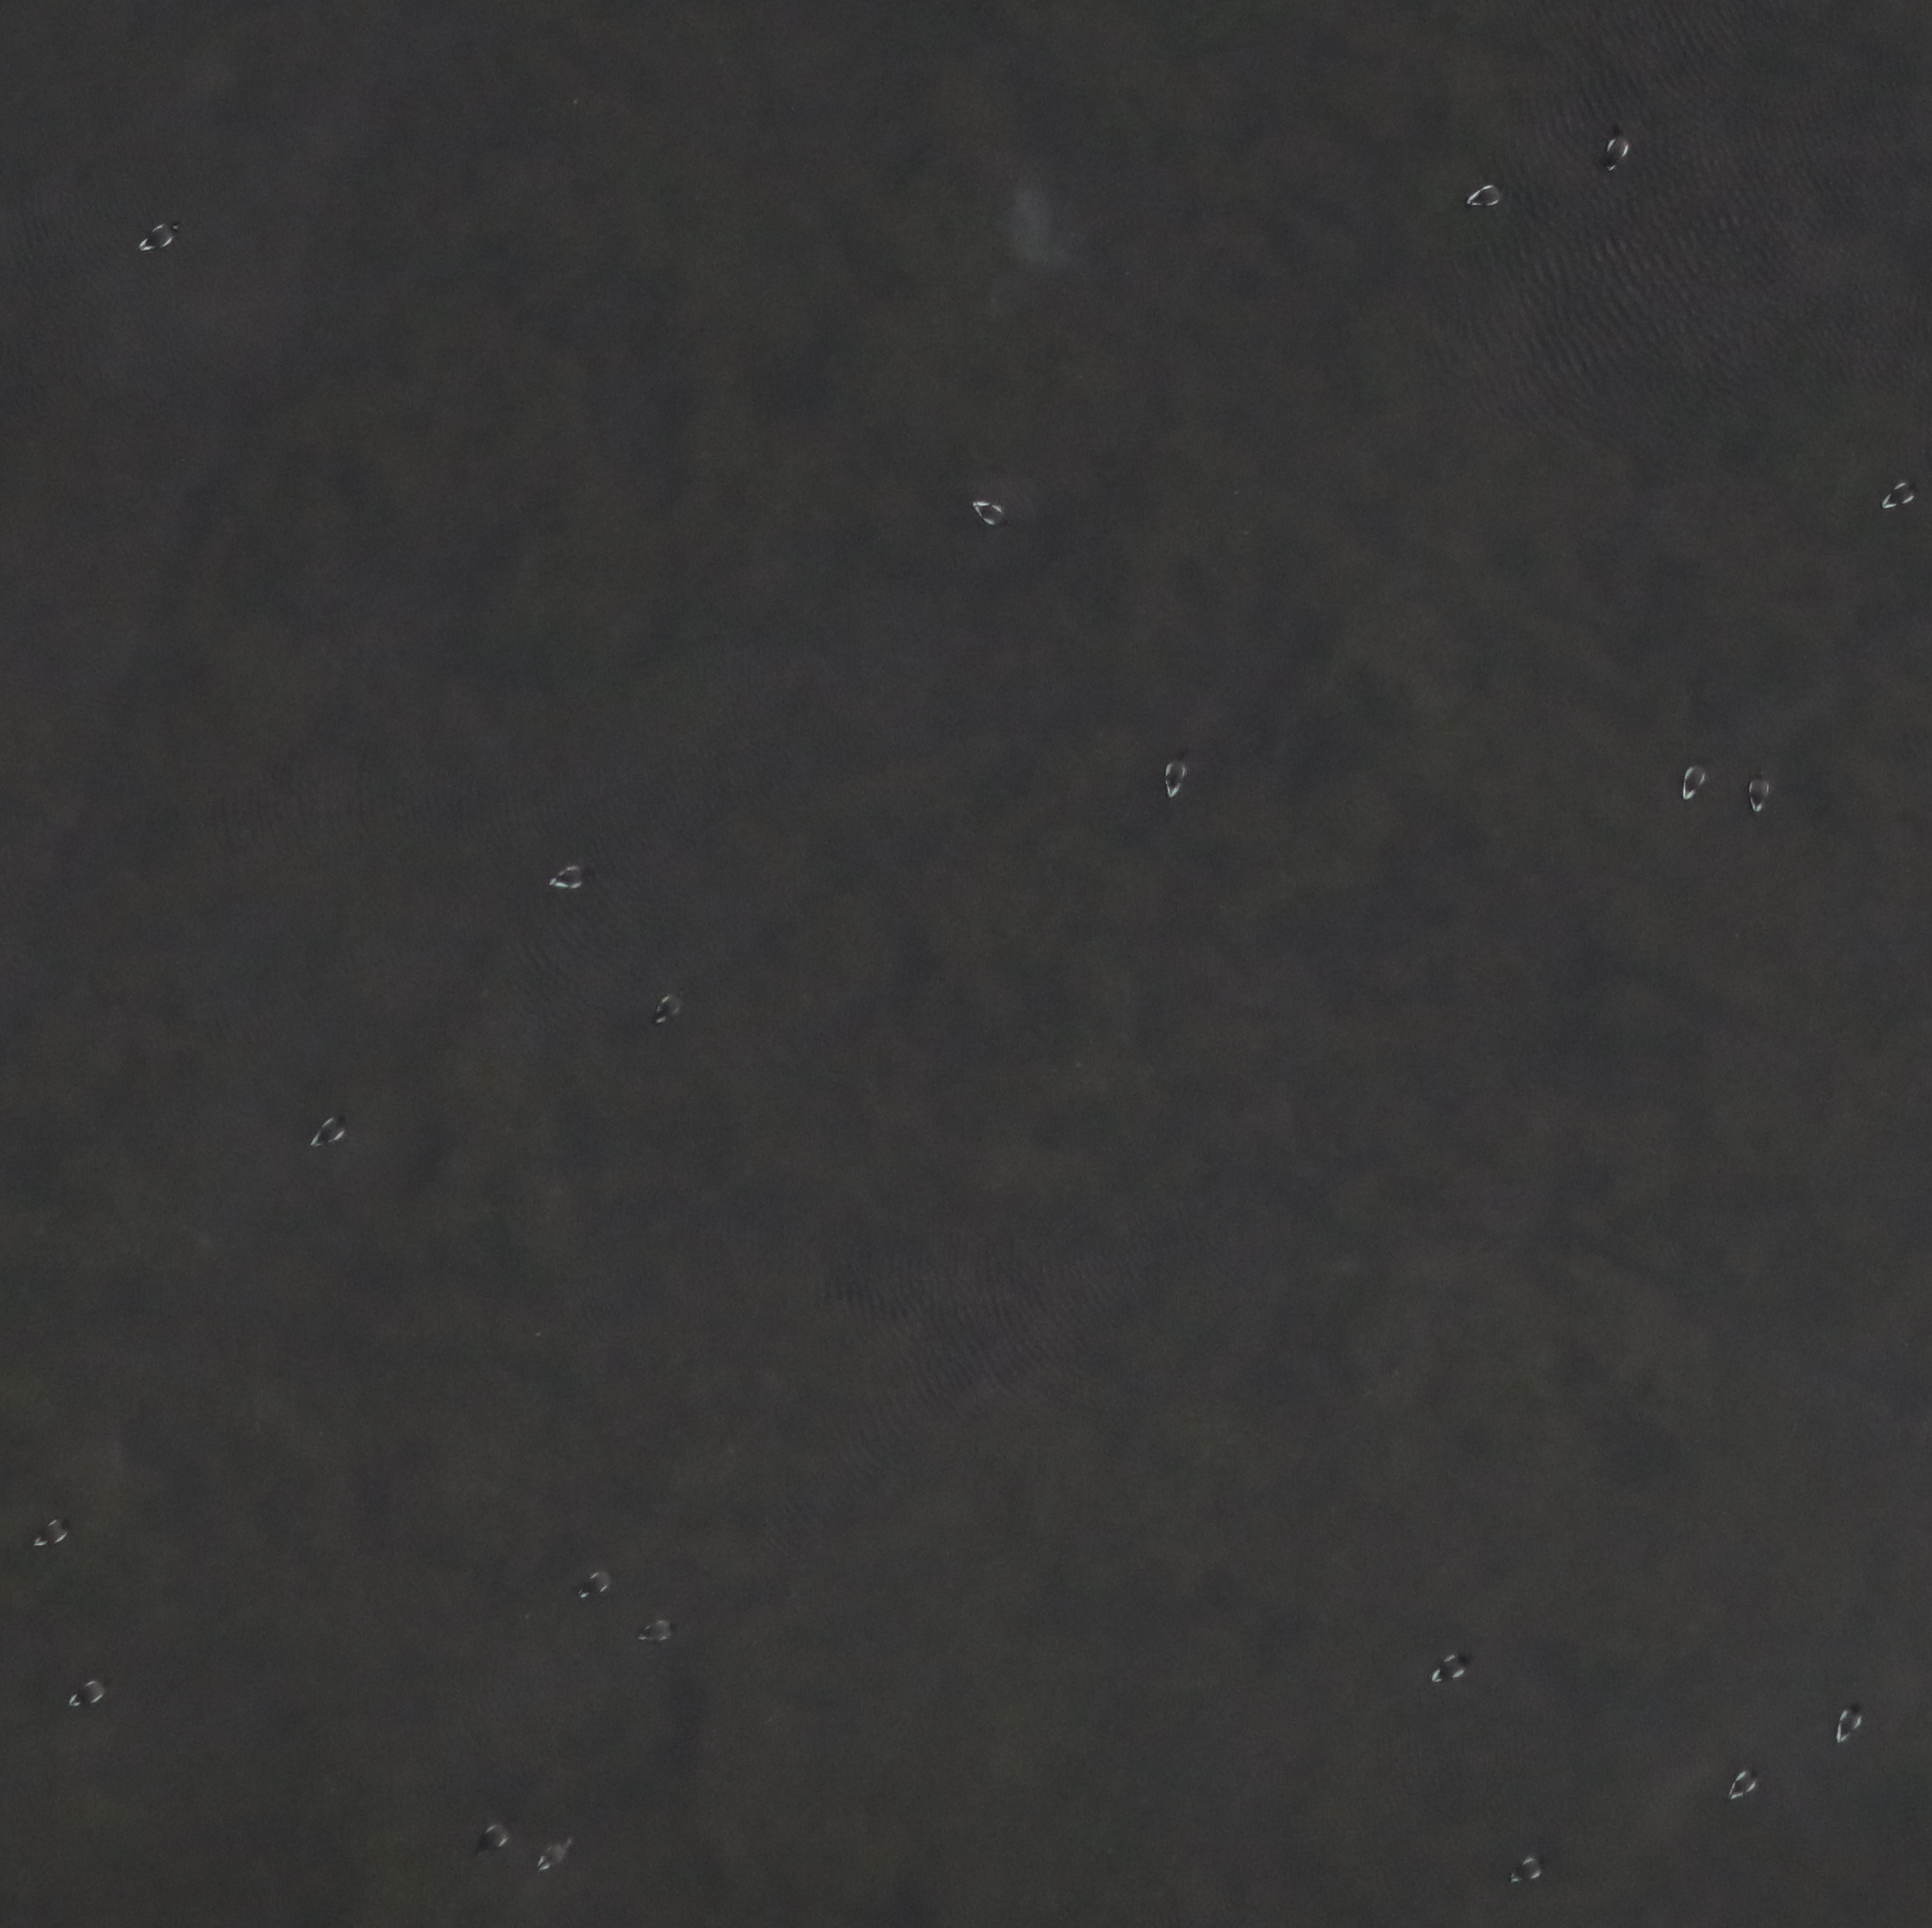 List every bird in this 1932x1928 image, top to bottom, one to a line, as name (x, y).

brant (1616, 149)
brant (1486, 197)
brant (163, 237)
brant (1902, 495)
brant (990, 513)
brant (1177, 774)
brant (1694, 775)
brant (1759, 792)
brant (571, 876)
brant (665, 1008)
brant (331, 1131)
brant (54, 1534)
brant (598, 1583)
brant (654, 1634)
brant (1451, 1669)
brant (91, 1691)
brant (1850, 1720)
brant (1741, 1783)
brant (490, 1838)
brant (556, 1856)
brant (1525, 1869)